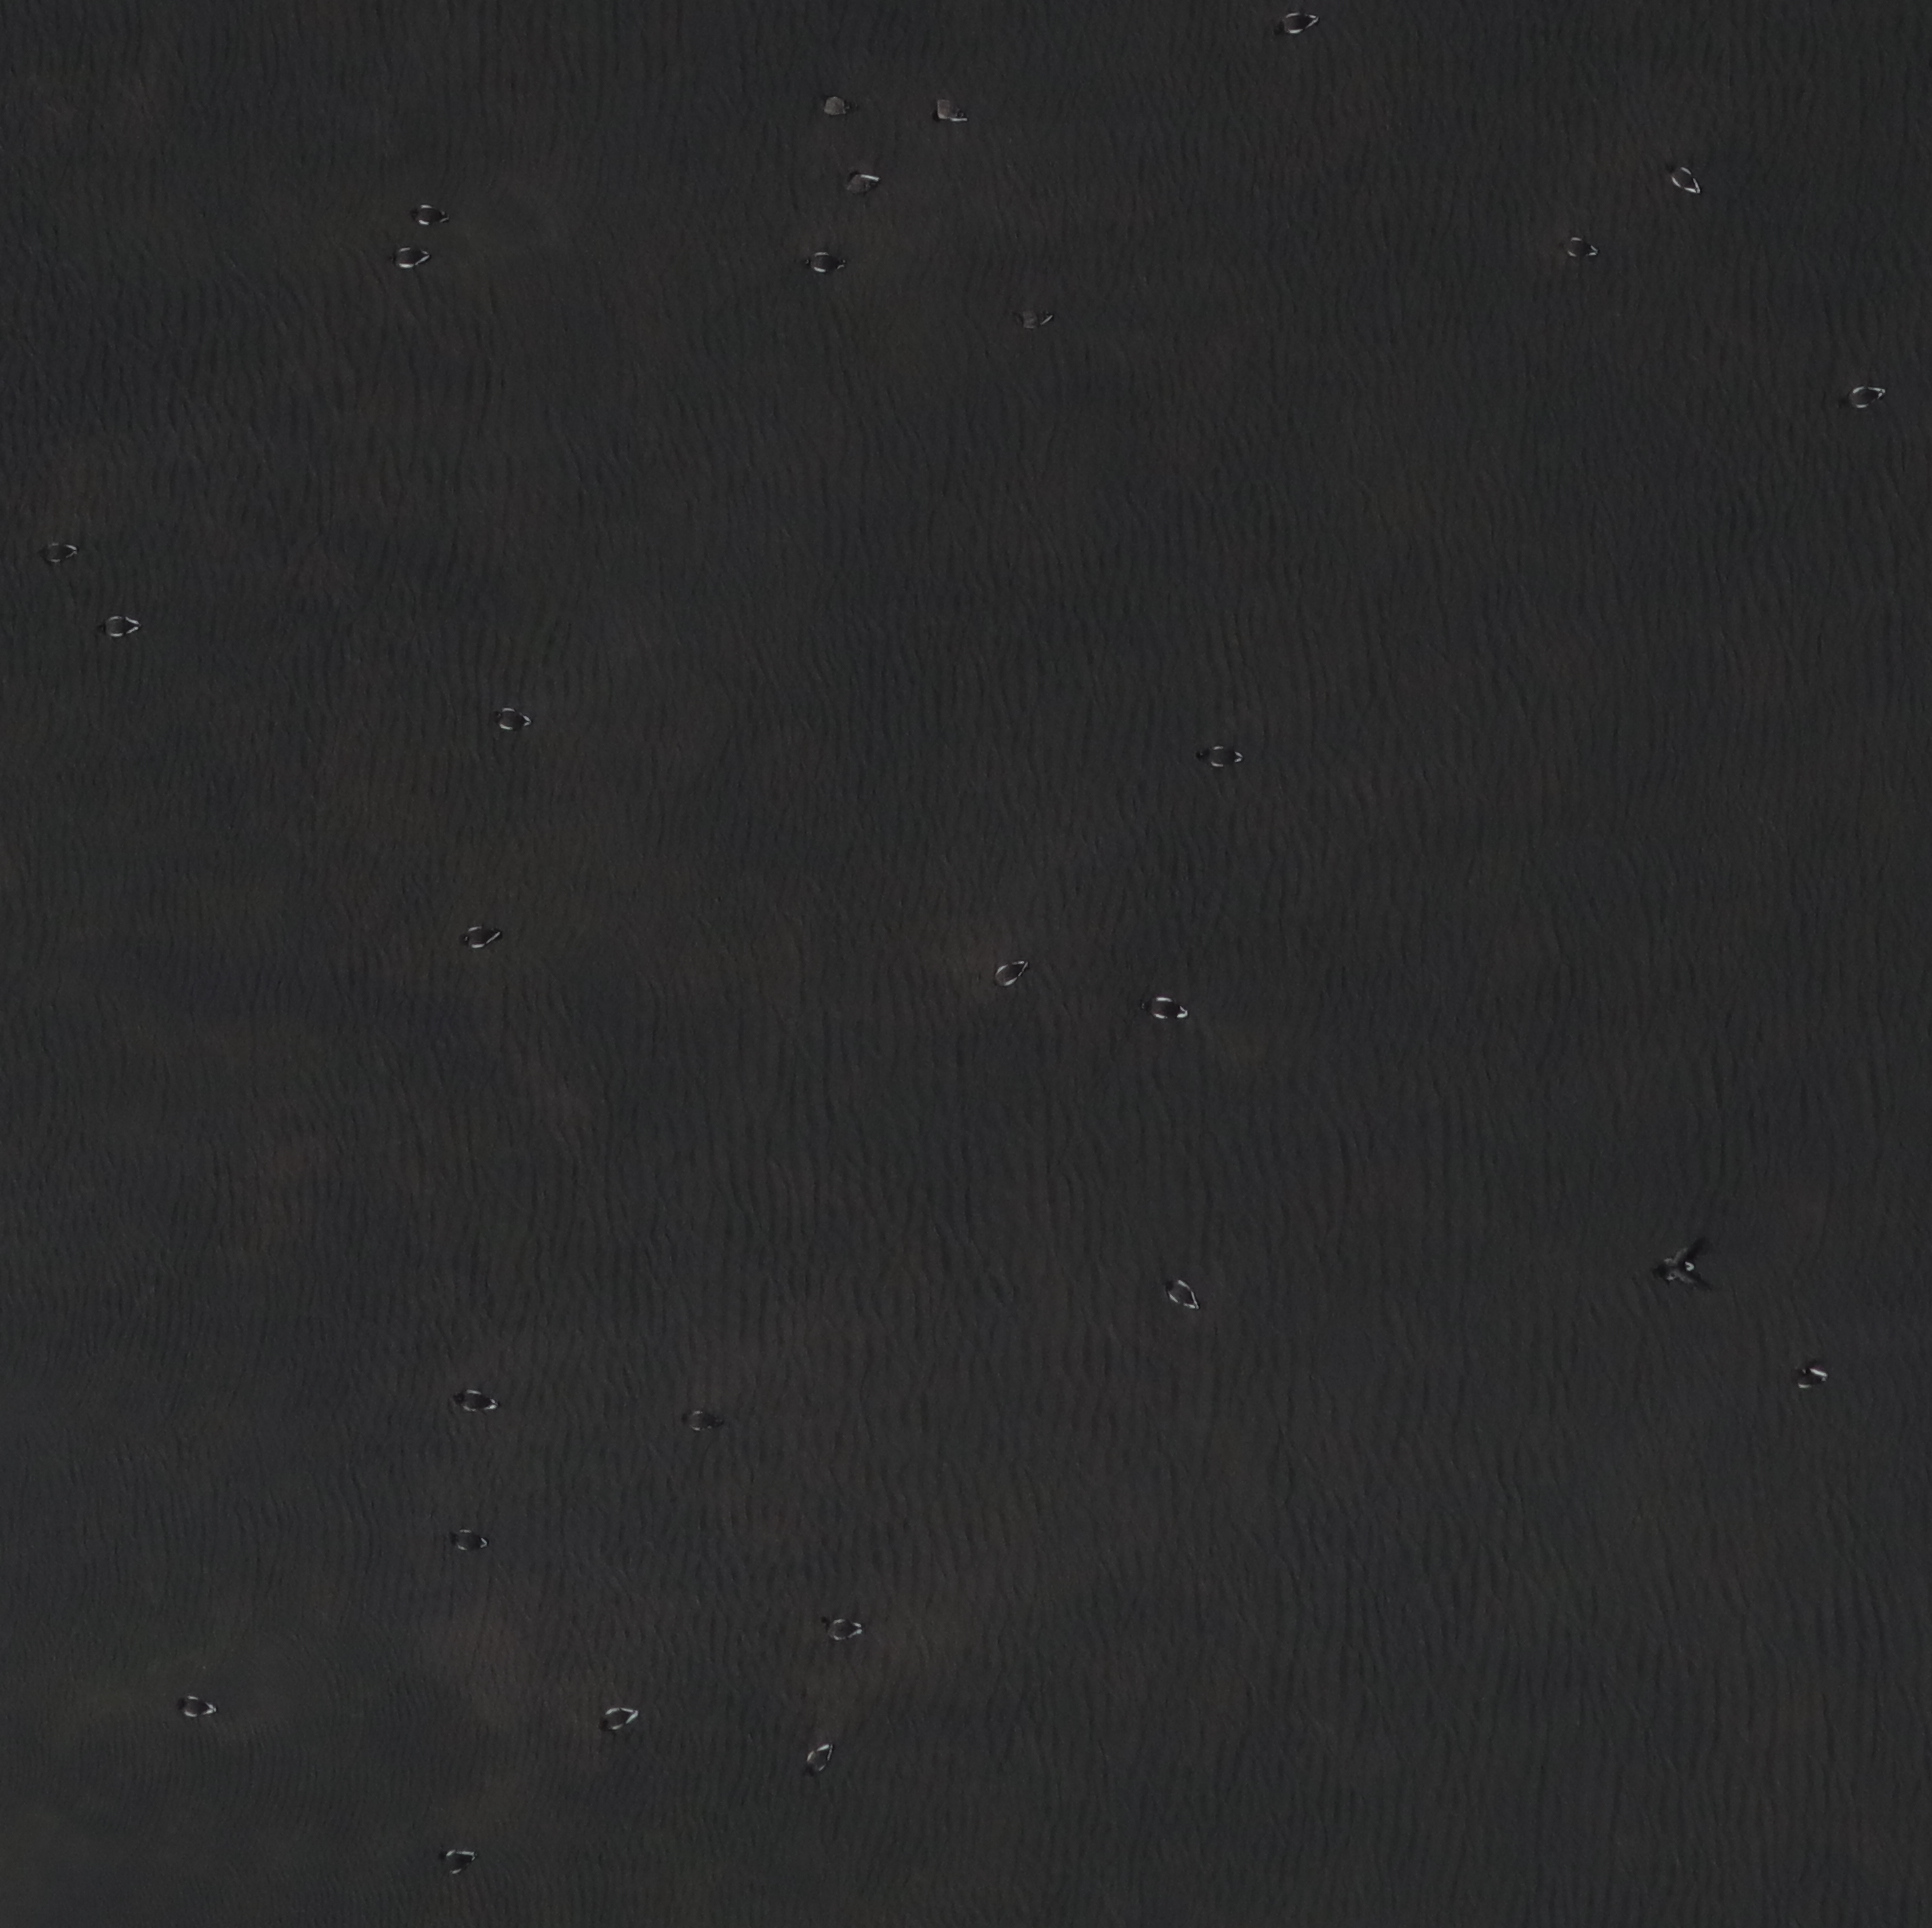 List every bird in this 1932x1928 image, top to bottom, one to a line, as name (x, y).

brant (1296, 24)
brant (834, 106)
brant (948, 109)
brant (1684, 178)
brant (863, 180)
brant (428, 214)
brant (1571, 244)
brant (410, 261)
brant (822, 263)
brant (1029, 316)
brant (1863, 396)
brant (60, 551)
brant (118, 625)
brant (510, 717)
brant (1222, 757)
brant (480, 937)
brant (1011, 973)
brant (1166, 1006)
brant (1680, 1267)
brant (1182, 1293)
brant (1810, 1374)
brant (475, 1400)
brant (696, 1419)
brant (468, 1539)
brant (843, 1628)
brant (196, 1708)
brant (618, 1718)
brant (819, 1759)
brant (457, 1861)